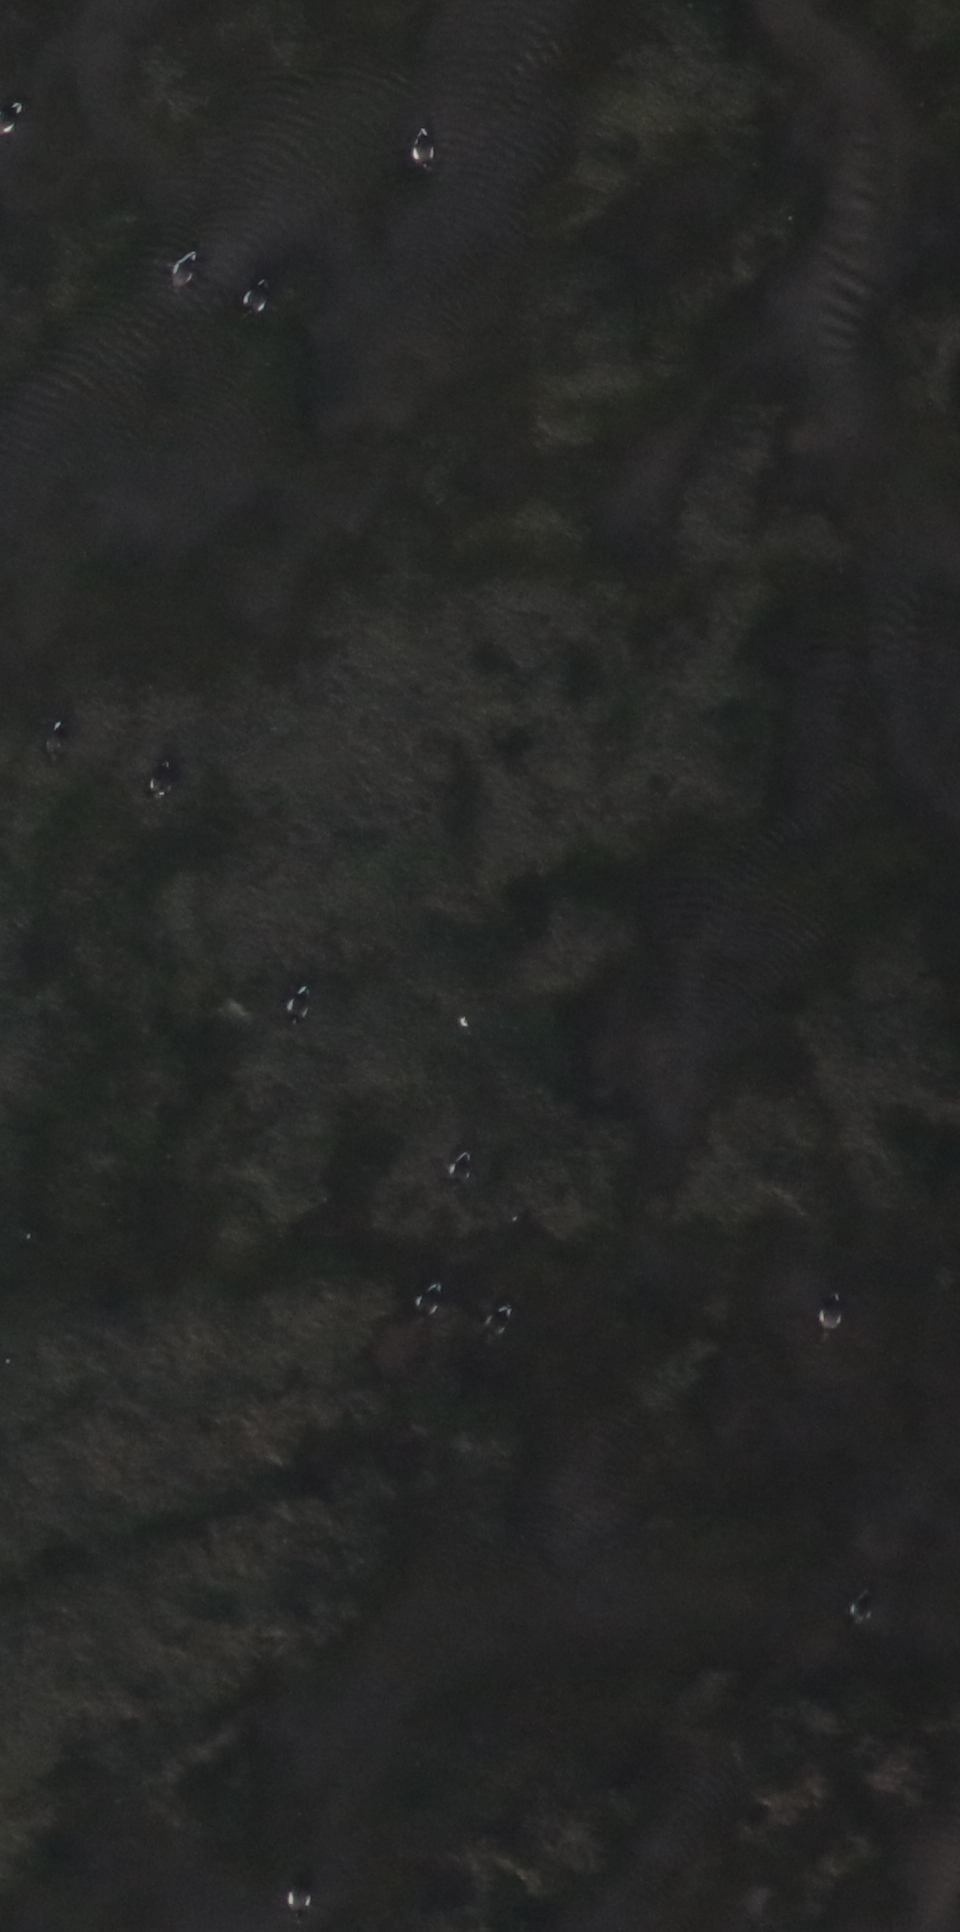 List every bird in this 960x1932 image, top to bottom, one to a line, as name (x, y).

brant (6, 123)
brant (425, 152)
brant (184, 271)
brant (255, 297)
brant (55, 741)
brant (166, 773)
brant (298, 1005)
brant (461, 1174)
brant (442, 1303)
brant (832, 1317)
brant (500, 1318)
brant (864, 1611)
brant (297, 1899)